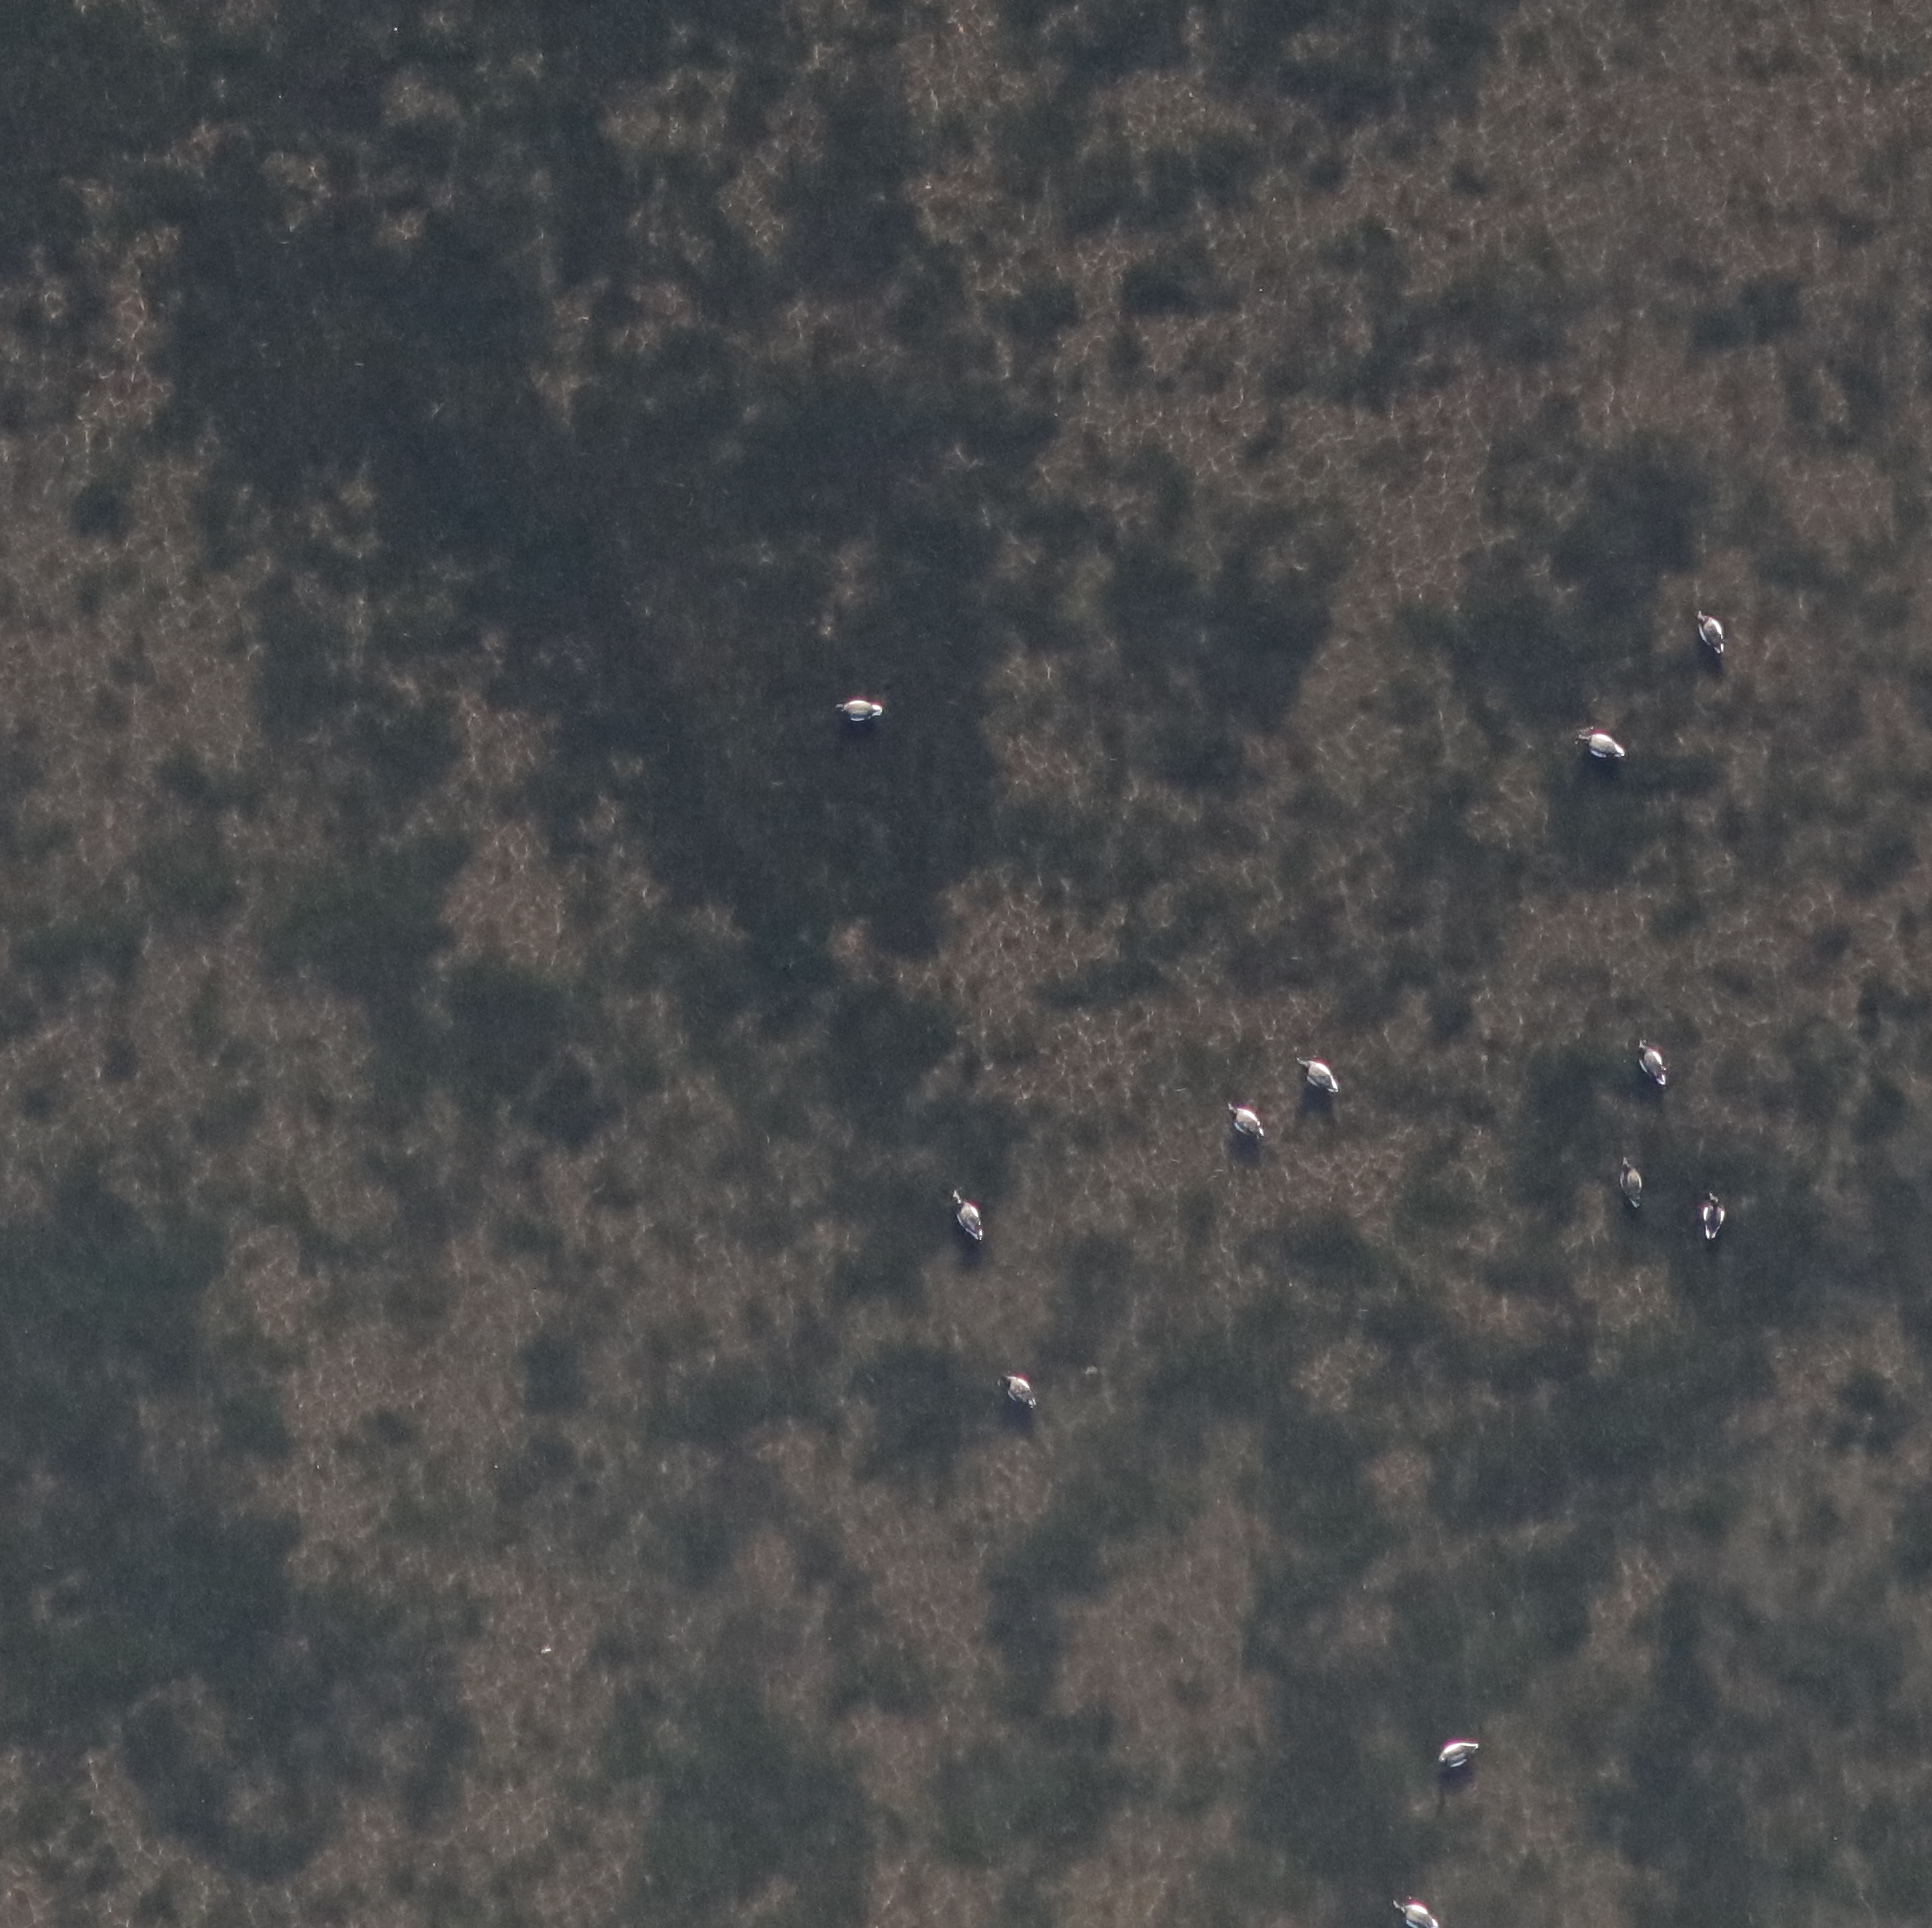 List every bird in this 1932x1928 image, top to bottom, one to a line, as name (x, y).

brant (1710, 631)
brant (858, 709)
brant (1604, 746)
brant (1652, 1062)
brant (1319, 1075)
brant (1247, 1120)
brant (1632, 1180)
brant (967, 1216)
brant (1713, 1216)
brant (1019, 1388)
brant (1458, 1754)
brant (1416, 1915)